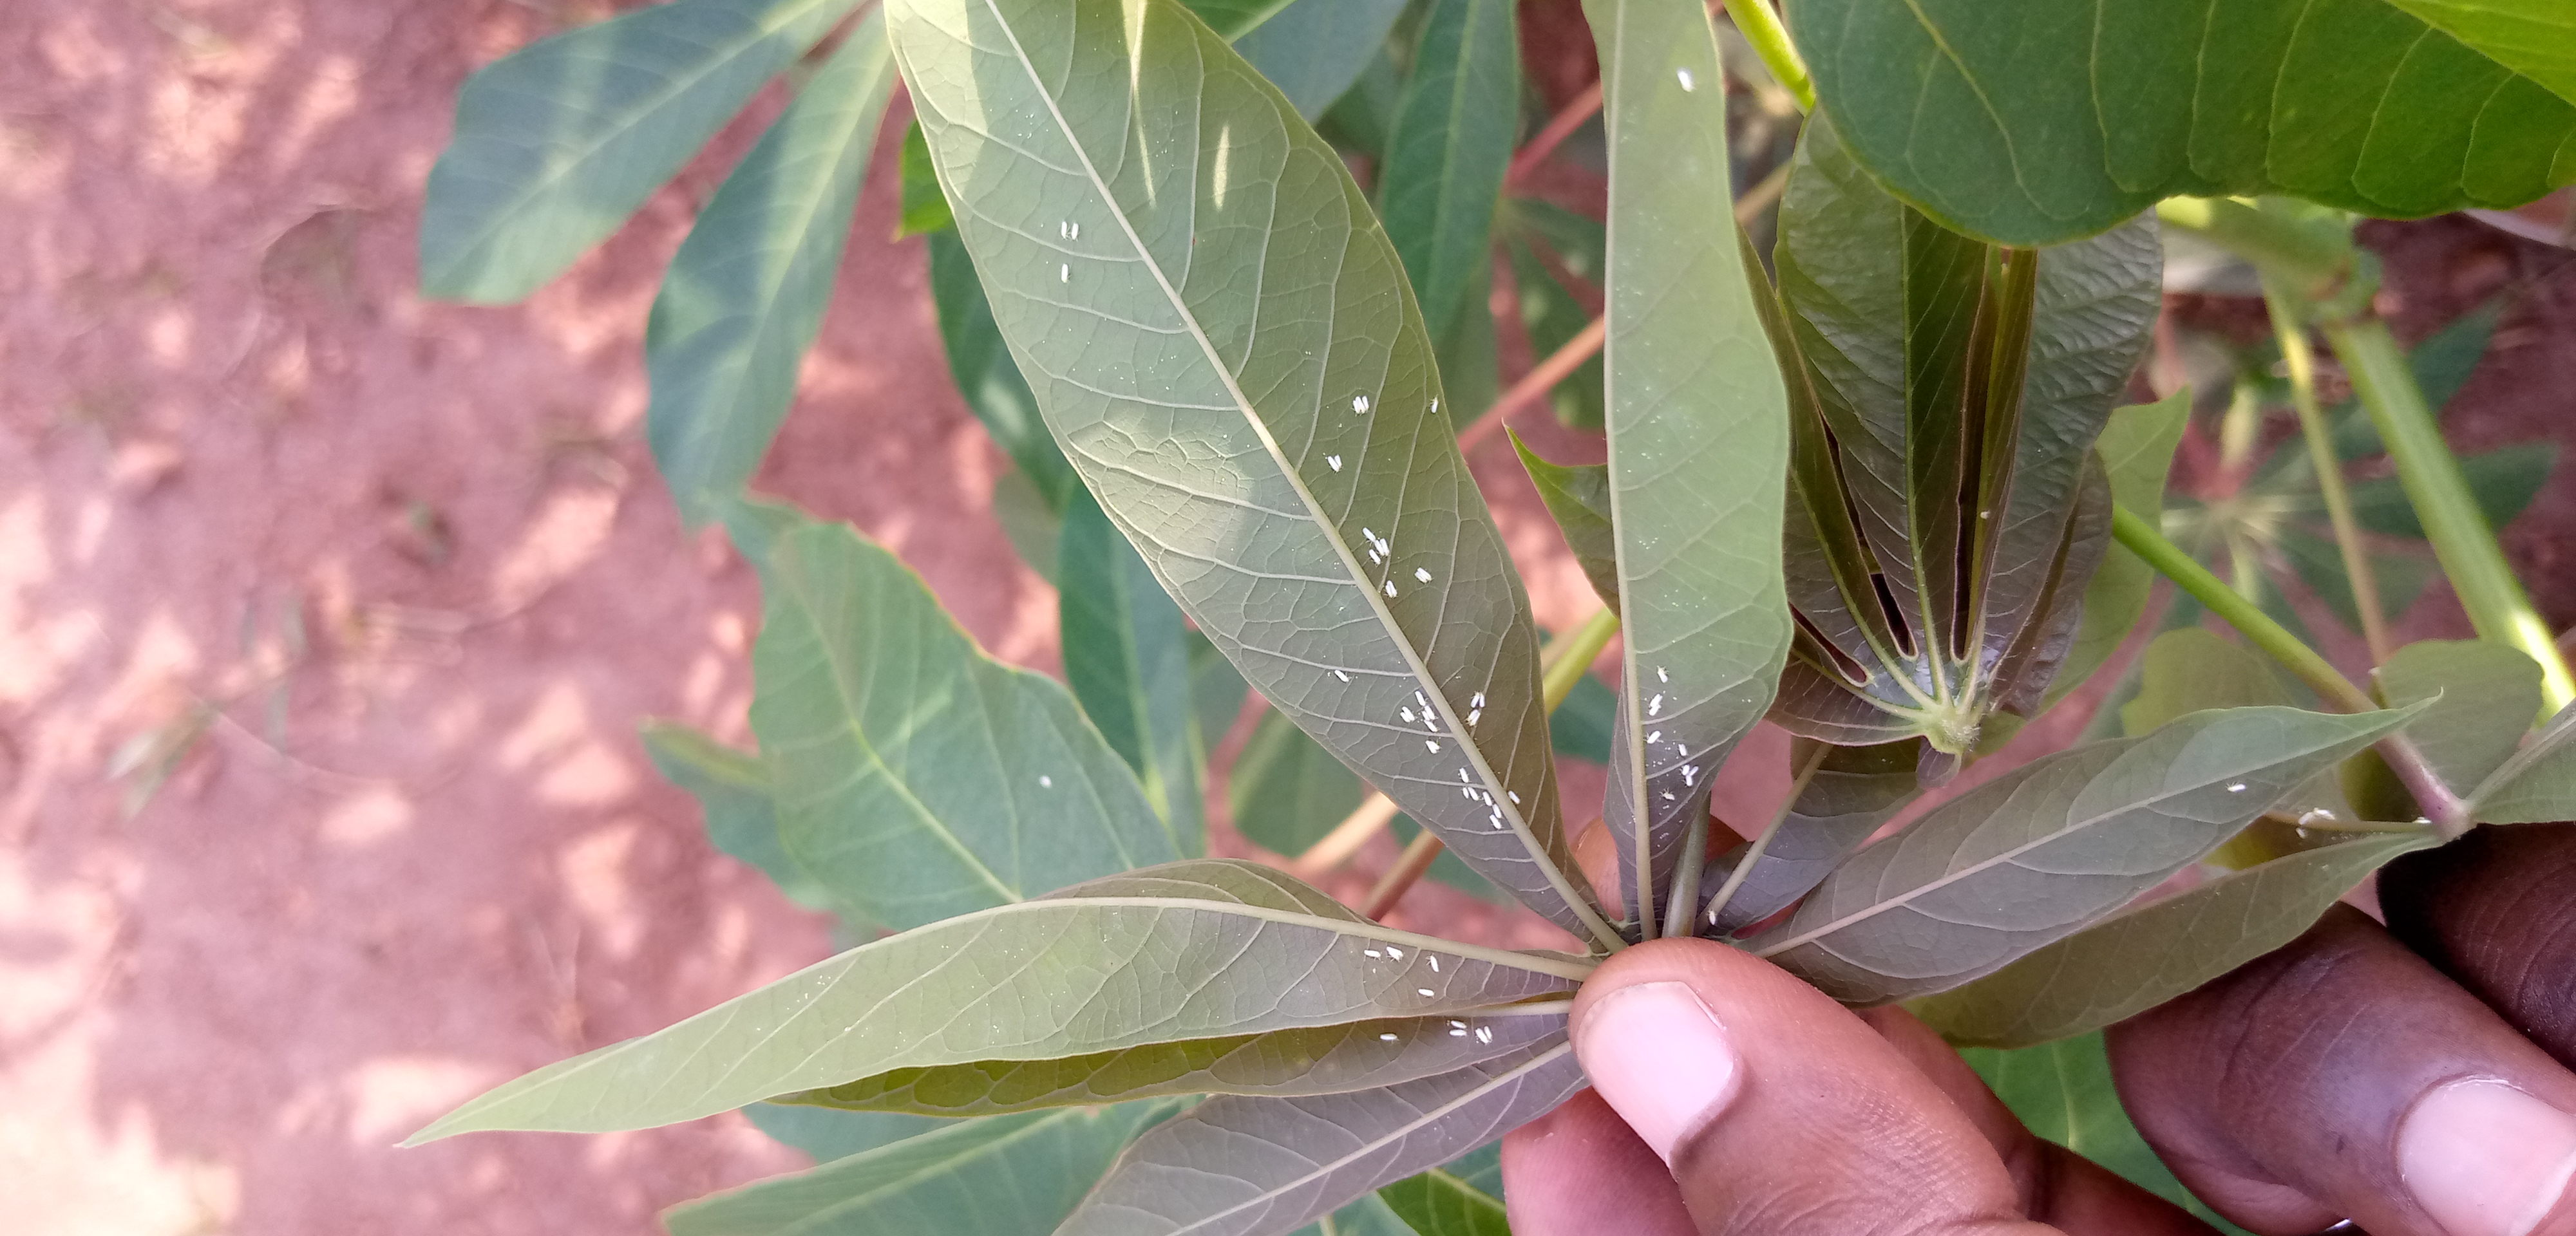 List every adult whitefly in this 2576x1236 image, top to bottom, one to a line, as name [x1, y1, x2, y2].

whitefly [1674, 65, 1698, 96]
whitefly [1057, 220, 1070, 242]
whitefly [1070, 220, 1081, 244]
whitefly [1059, 261, 1073, 284]
whitefly [1361, 395, 1370, 412]
whitefly [1428, 395, 1441, 416]
whitefly [1356, 395, 1366, 415]
whitefly [1352, 397, 1361, 415]
whitefly [1333, 453, 1345, 469]
whitefly [1325, 454, 1340, 474]
whitefly [1979, 508, 1992, 521]
whitefly [1361, 526, 1376, 542]
whitefly [1379, 538, 1392, 557]
whitefly [1373, 540, 1385, 557]
whitefly [1367, 548, 1382, 566]
whitefly [1416, 566, 1434, 583]
whitefly [1413, 569, 1426, 584]
whitefly [1386, 579, 1399, 599]
whitefly [1384, 583, 1394, 599]
whitefly [1655, 662, 1671, 684]
whitefly [1333, 668, 1352, 684]
whitefly [1414, 688, 1428, 706]
whitefly [1649, 689, 1665, 707]
whitefly [1470, 691, 1480, 709]
whitefly [1479, 691, 1489, 709]
whitefly [1648, 702, 1661, 718]
whitefly [1424, 704, 1437, 720]
whitefly [1401, 705, 1417, 722]
whitefly [1420, 709, 1430, 722]
whitefly [1466, 709, 1479, 722]
whitefly [1398, 711, 1412, 724]
whitefly [1467, 711, 1481, 728]
whitefly [1424, 719, 1441, 735]
whitefly [1645, 728, 1663, 744]
whitefly [1430, 739, 1444, 753]
whitefly [1426, 740, 1439, 754]
whitefly [1677, 741, 1691, 757]
whitefly [1680, 763, 1690, 776]
whitefly [1690, 764, 1700, 775]
whitefly [1457, 766, 1472, 783]
whitefly [1684, 774, 1694, 788]
whitefly [2224, 779, 2250, 794]
whitefly [1466, 785, 1481, 803]
whitefly [1461, 786, 1472, 801]
whitefly [1505, 789, 1521, 805]
whitefly [1481, 789, 1493, 807]
whitefly [1661, 790, 1676, 803]
whitefly [1492, 802, 1504, 819]
whitefly [2313, 805, 2331, 818]
whitefly [1488, 812, 1503, 832]
whitefly [1707, 907, 1719, 926]
whitefly [1385, 944, 1405, 959]
whitefly [1361, 946, 1381, 960]
whitefly [1388, 951, 1401, 962]
whitefly [1426, 951, 1444, 975]
whitefly [1416, 987, 1435, 1000]
whitefly [1448, 1016, 1469, 1030]
whitefly [1482, 1024, 1496, 1042]
whitefly [1473, 1027, 1490, 1046]
whitefly [1445, 1027, 1470, 1038]
whitefly [1377, 1031, 1401, 1042]